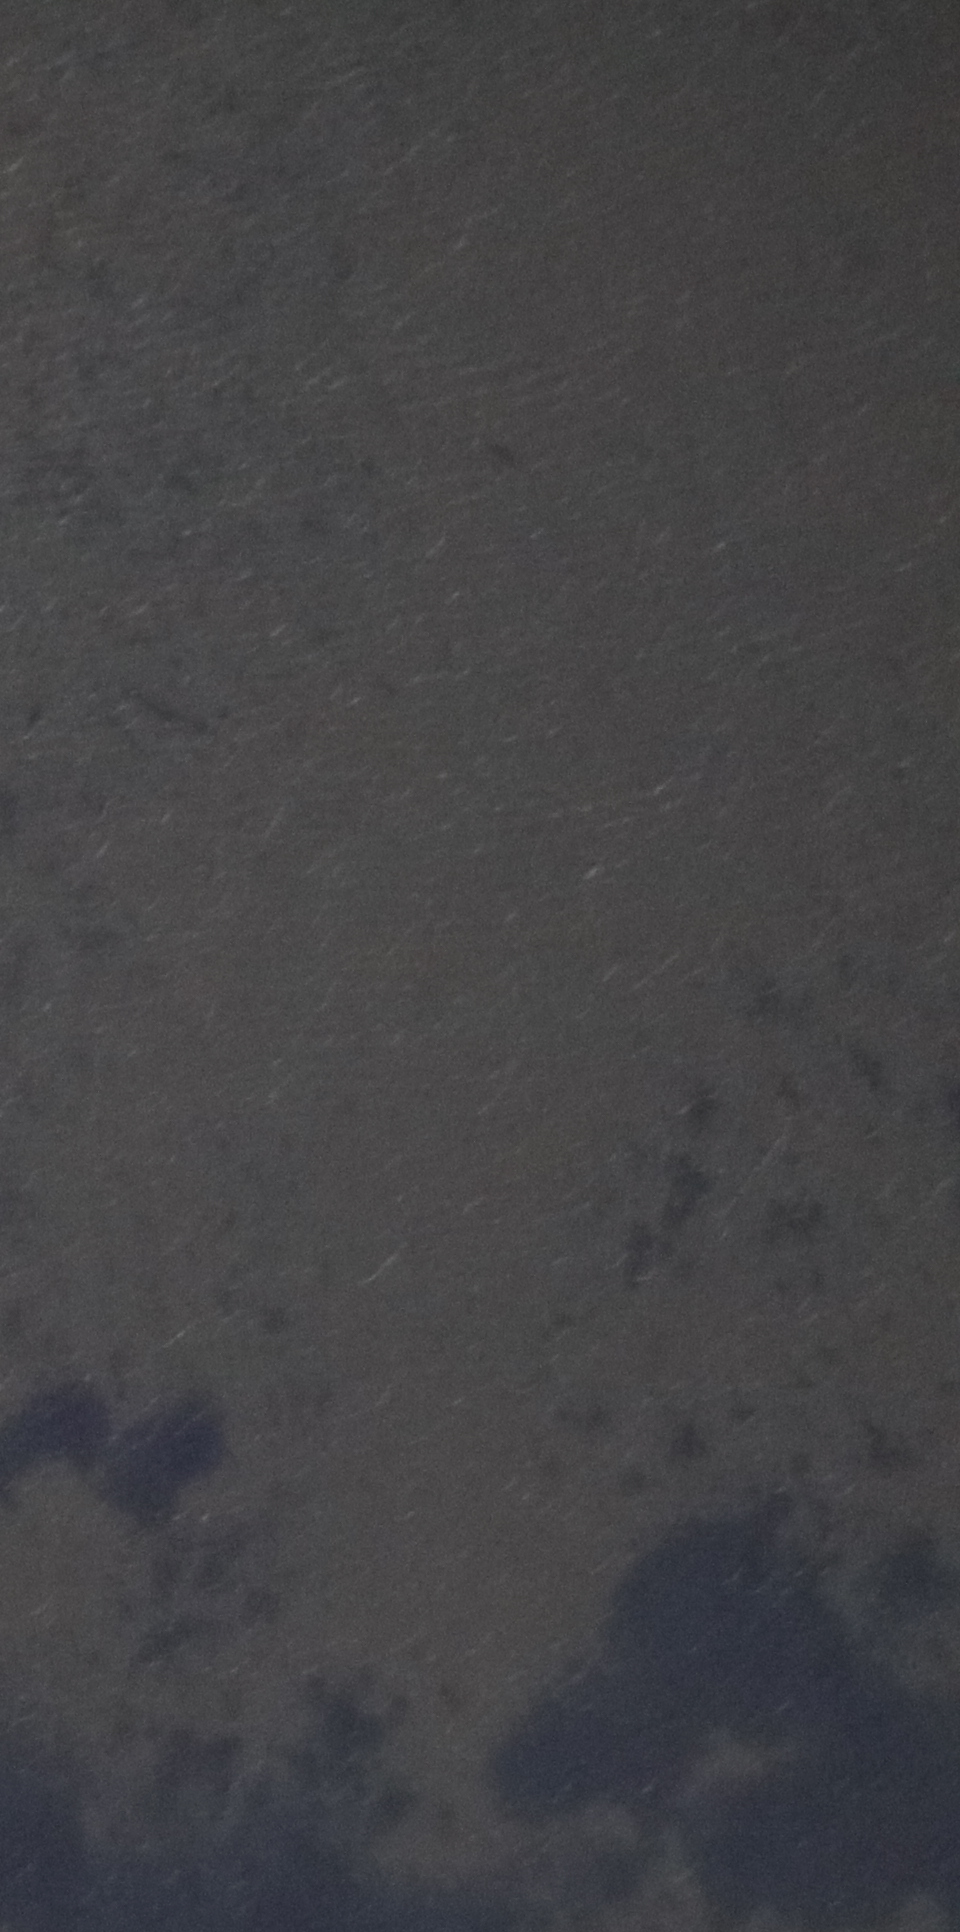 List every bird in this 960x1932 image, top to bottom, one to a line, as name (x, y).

None